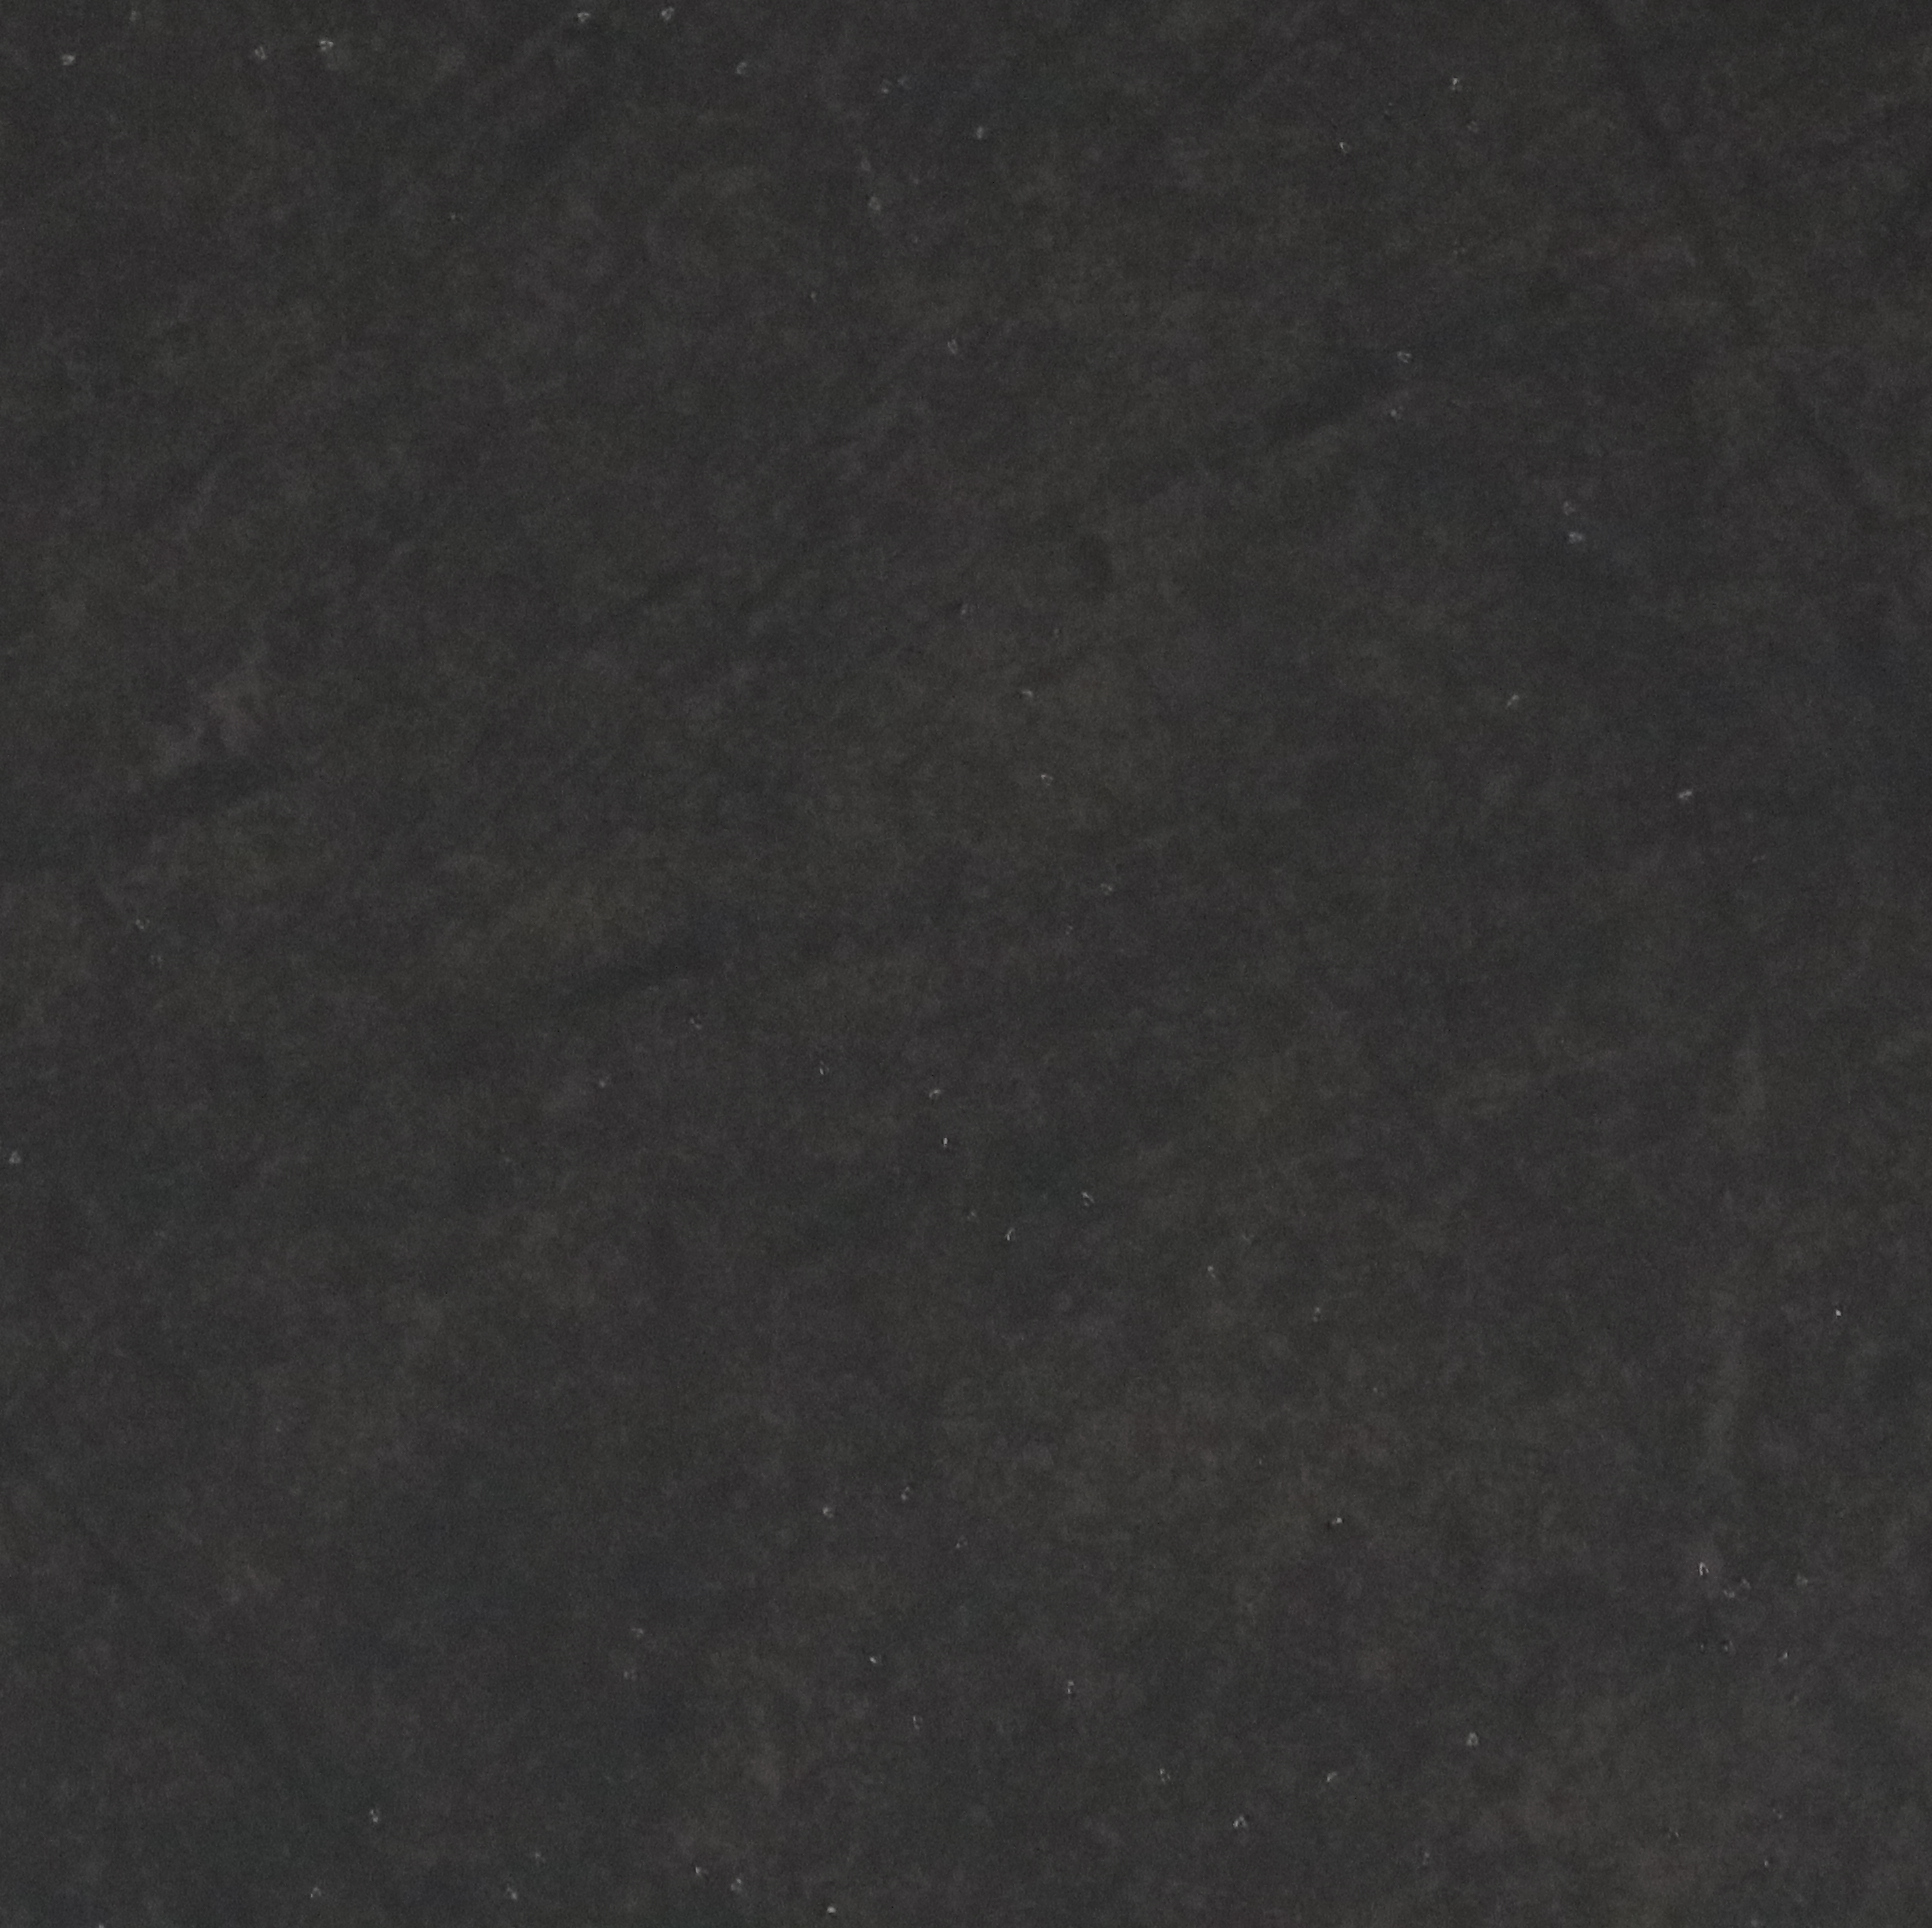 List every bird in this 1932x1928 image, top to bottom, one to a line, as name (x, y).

brant (580, 13)
brant (137, 15)
brant (676, 15)
brant (322, 46)
brant (261, 52)
brant (70, 56)
brant (739, 72)
brant (908, 81)
brant (882, 83)
brant (1461, 83)
brant (1389, 107)
brant (1474, 127)
brant (985, 136)
brant (1350, 141)
brant (872, 170)
brant (882, 201)
brant (456, 220)
brant (1458, 245)
brant (959, 342)
brant (1406, 352)
brant (1389, 409)
brant (1572, 507)
brant (1575, 538)
other bird (965, 605)
other bird (1052, 631)
brant (1509, 694)
other bird (1026, 695)
brant (1055, 776)
brant (1684, 798)
brant (1107, 891)
brant (135, 917)
other bird (1072, 930)
brant (161, 968)
brant (699, 1016)
brant (827, 1070)
brant (606, 1074)
brant (940, 1093)
brant (950, 1150)
brant (17, 1156)
brant (1091, 1193)
brant (972, 1214)
brant (1008, 1234)
brant (1251, 1236)
brant (1213, 1271)
brant (1842, 1313)
brant (1317, 1316)
brant (902, 1489)
brant (833, 1505)
brant (1341, 1518)
brant (966, 1539)
brant (1699, 1563)
brant (1748, 1574)
brant (1795, 1583)
brant (1722, 1587)
brant (640, 1623)
brant (1703, 1645)
brant (1730, 1648)
brant (878, 1654)
brant (1783, 1655)
brant (629, 1678)
brant (1063, 1693)
brant (918, 1722)
brant (1480, 1741)
brant (1168, 1780)
brant (1329, 1783)
brant (1780, 1801)
brant (376, 1808)
brant (1235, 1831)
brant (1675, 1831)
brant (548, 1851)
brant (1766, 1851)
brant (705, 1868)
brant (1431, 1869)
brant (317, 1883)
brant (522, 1884)
brant (738, 1886)
brant (832, 1908)